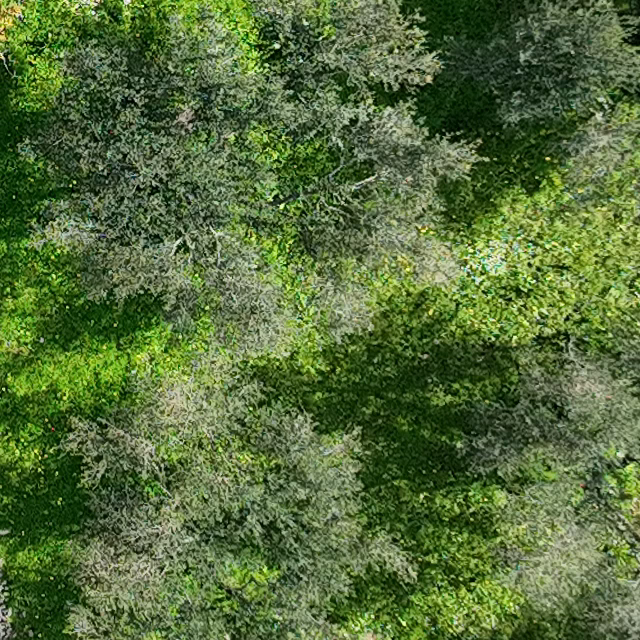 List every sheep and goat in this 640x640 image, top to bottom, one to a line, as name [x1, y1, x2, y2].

None